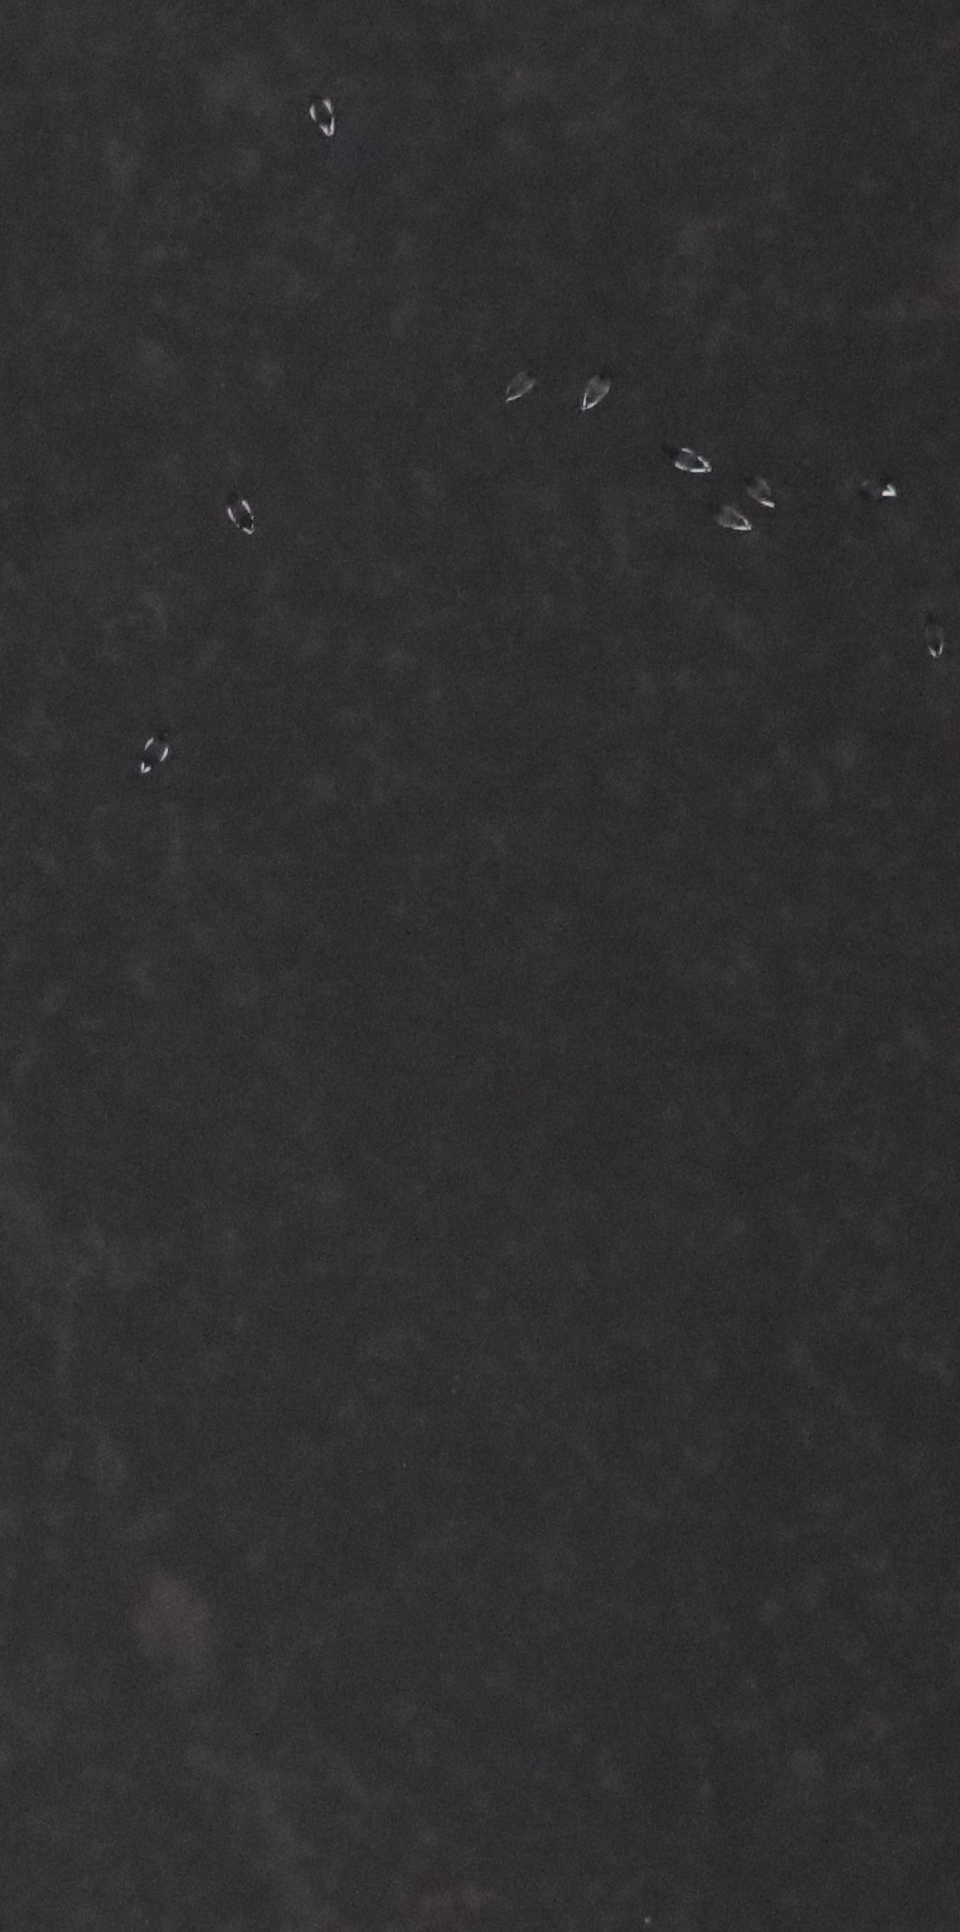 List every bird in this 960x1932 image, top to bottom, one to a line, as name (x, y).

brant (323, 114)
brant (521, 384)
brant (595, 390)
brant (689, 459)
brant (880, 487)
brant (761, 491)
brant (239, 514)
brant (734, 519)
brant (934, 636)
brant (155, 751)